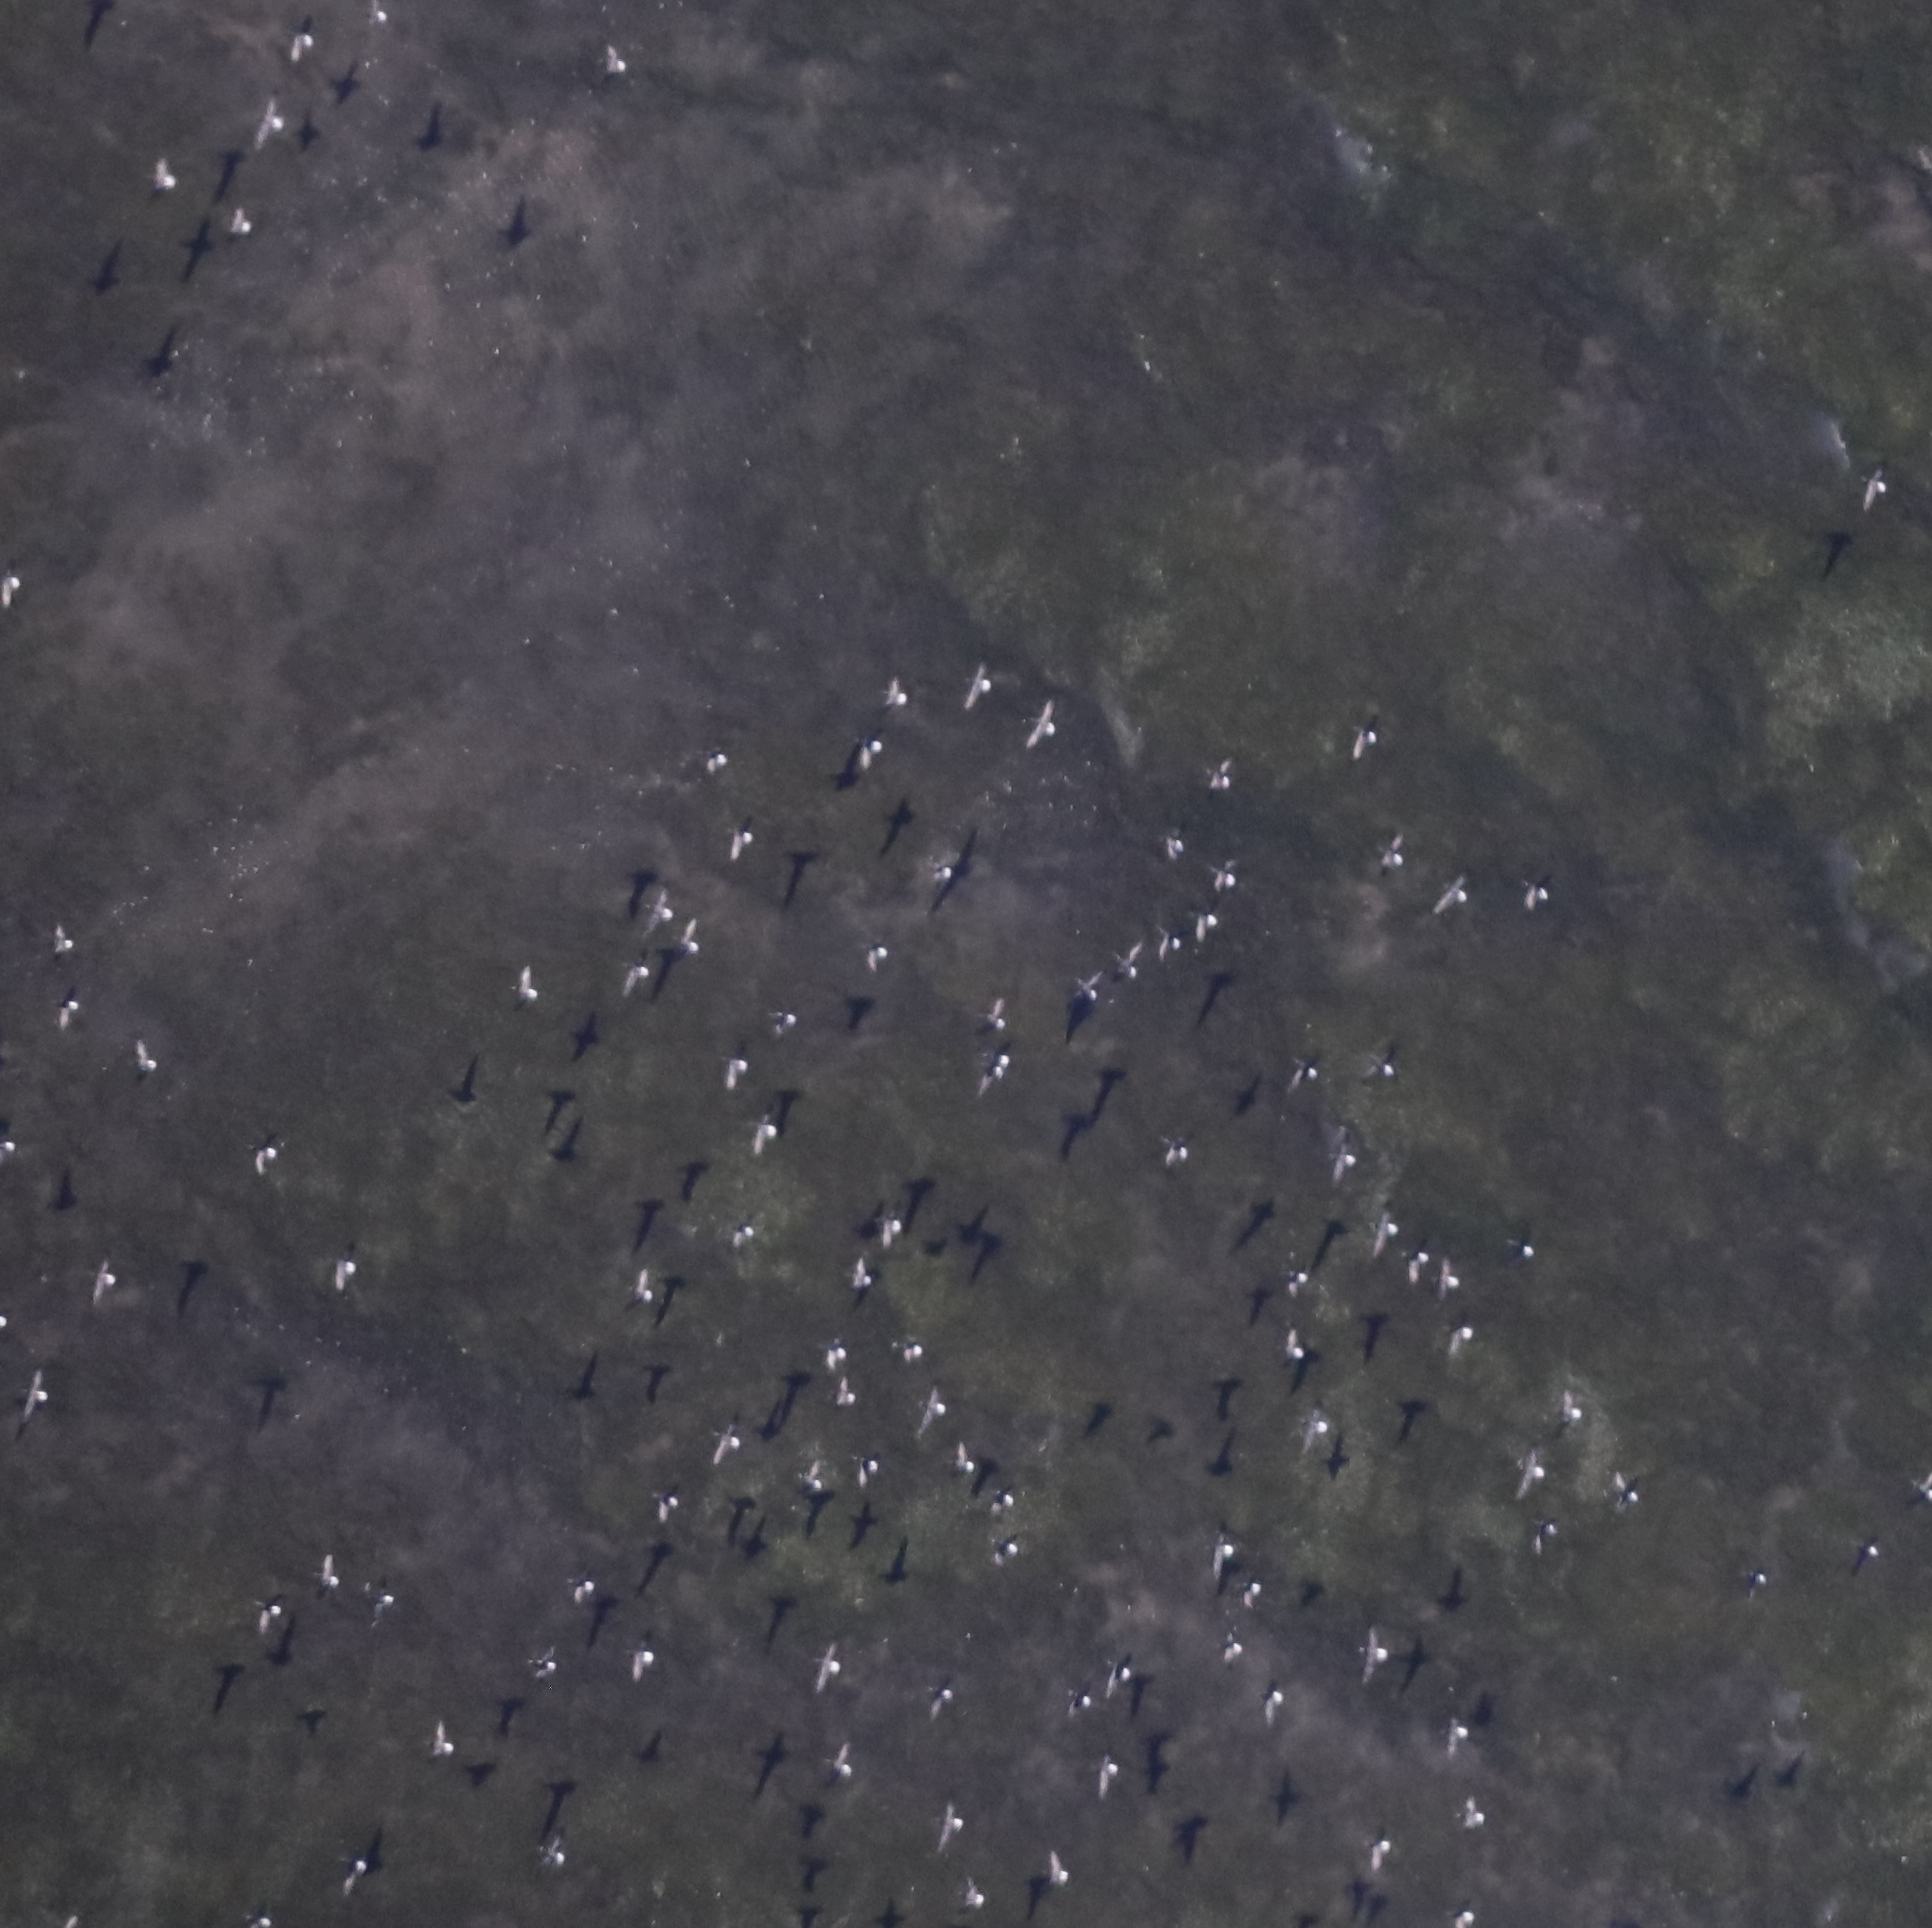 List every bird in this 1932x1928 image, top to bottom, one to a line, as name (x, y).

brant (386, 3)
brant (303, 40)
brant (614, 58)
brant (267, 123)
brant (169, 175)
brant (243, 231)
brant (1882, 486)
brant (8, 579)
brant (986, 688)
brant (884, 700)
brant (1043, 731)
brant (1363, 743)
brant (876, 753)
brant (711, 761)
brant (1219, 781)
brant (752, 837)
brant (1182, 851)
brant (1391, 852)
brant (949, 869)
brant (1225, 874)
brant (1537, 886)
brant (1459, 903)
brant (665, 909)
brant (1217, 919)
brant (64, 939)
brant (706, 943)
brant (884, 948)
brant (1173, 948)
brant (1125, 964)
brant (635, 973)
brant (531, 993)
brant (1085, 999)
brant (64, 1006)
brant (998, 1011)
brant (786, 1024)
brant (1390, 1060)
brant (142, 1063)
brant (1000, 1065)
brant (1312, 1069)
brant (992, 1070)
brant (738, 1074)
brant (772, 1130)
brant (1160, 1151)
brant (279, 1155)
brant (1342, 1161)
brant (902, 1229)
brant (749, 1230)
brant (1379, 1230)
brant (1537, 1261)
brant (355, 1262)
brant (1413, 1266)
brant (1459, 1270)
brant (105, 1277)
brant (644, 1278)
brant (874, 1278)
brant (1297, 1284)
brant (1463, 1333)
brant (912, 1346)
brant (1305, 1348)
brant (834, 1355)
brant (865, 1384)
brant (34, 1395)
brant (936, 1412)
brant (1575, 1412)
brant (1320, 1443)
brant (724, 1446)
brant (875, 1460)
brant (965, 1464)
brant (1533, 1469)
brant (814, 1470)
brant (1005, 1489)
brant (1618, 1491)
brant (1921, 1491)
brant (662, 1517)
brant (1547, 1535)
brant (1004, 1544)
brant (1854, 1545)
brant (1221, 1551)
brant (329, 1573)
brant (589, 1575)
brant (1751, 1578)
brant (1249, 1598)
brant (398, 1603)
brant (278, 1609)
brant (1230, 1639)
brant (1376, 1651)
brant (648, 1662)
brant (547, 1665)
brant (827, 1670)
brant (1127, 1678)
brant (940, 1698)
brant (1081, 1700)
brant (1268, 1701)
brant (1455, 1731)
brant (444, 1745)
brant (838, 1765)
brant (1114, 1770)
brant (1470, 1817)
brant (950, 1824)
brant (1381, 1852)
brant (550, 1855)
brant (357, 1867)
brant (1059, 1875)
brant (967, 1897)
brant (259, 1916)
brant (1467, 1921)